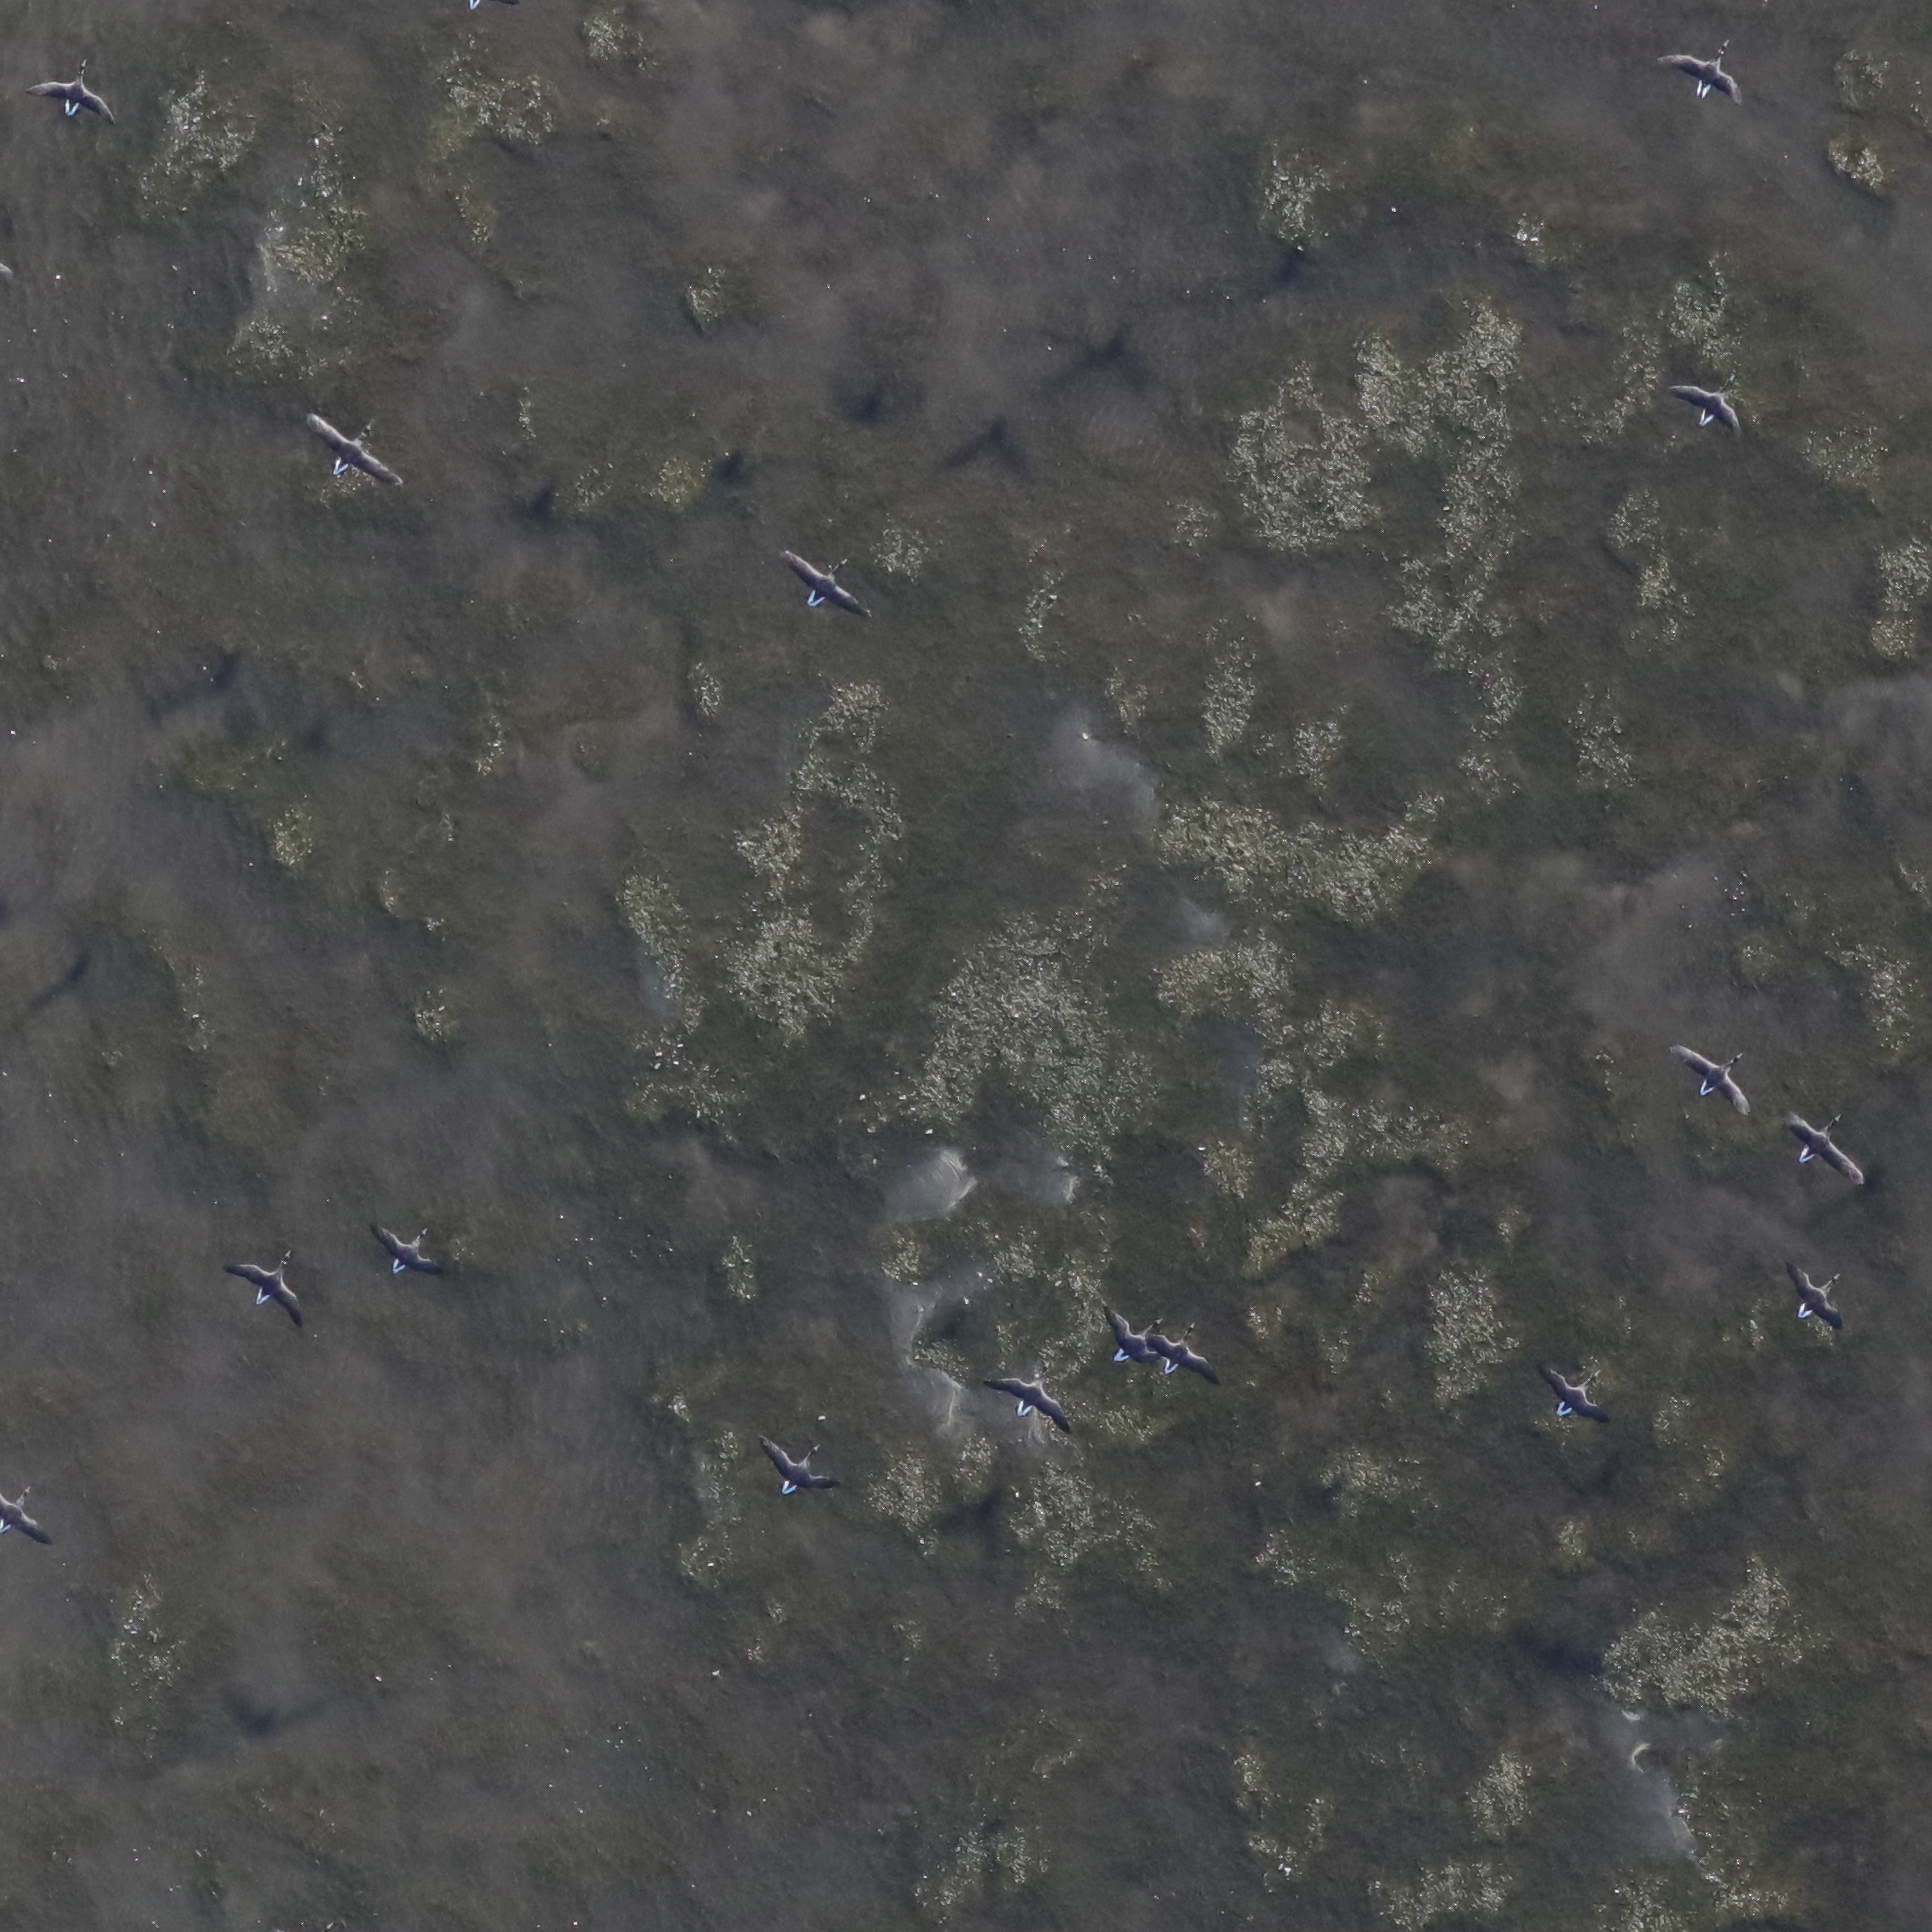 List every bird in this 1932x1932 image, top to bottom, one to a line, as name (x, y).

brant (1710, 71)
brant (73, 93)
brant (1712, 405)
brant (357, 434)
brant (826, 593)
brant (1716, 1073)
brant (1816, 1144)
brant (409, 1254)
brant (272, 1288)
brant (1813, 1303)
brant (1128, 1337)
brant (1178, 1367)
brant (1574, 1398)
brant (1022, 1402)
brant (794, 1482)
brant (12, 1515)